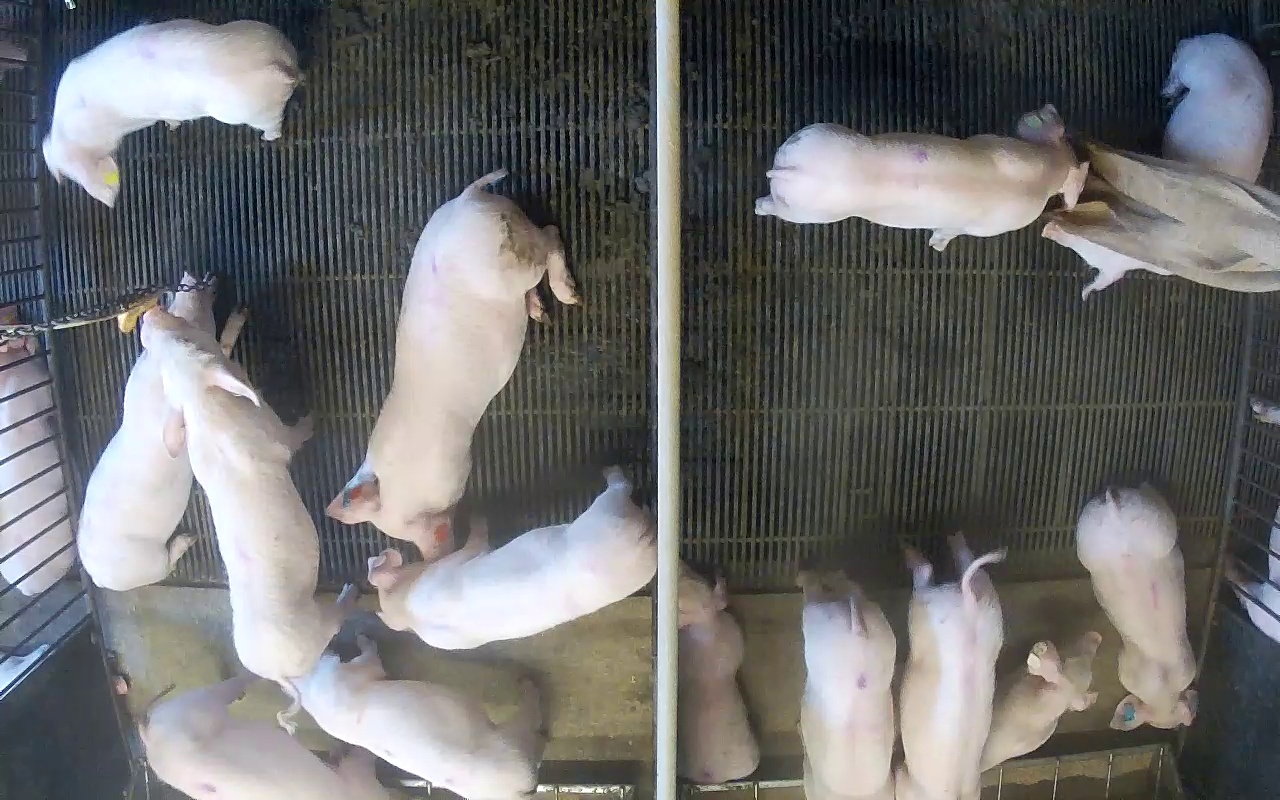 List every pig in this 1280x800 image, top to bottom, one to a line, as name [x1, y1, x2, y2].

pig [40, 18, 304, 207]
pig [1039, 28, 1272, 302]
pig [755, 100, 1090, 253]
pig [320, 167, 584, 563]
pig [75, 266, 248, 594]
pig [2, 303, 81, 598]
pig [140, 305, 356, 734]
pig [1223, 391, 1279, 638]
pig [371, 465, 663, 652]
pig [1073, 478, 1203, 732]
pig [895, 531, 1006, 799]
pig [676, 558, 758, 786]
pig [794, 566, 898, 798]
pig [978, 630, 1101, 773]
pig [281, 634, 541, 799]
pig [137, 677, 404, 799]